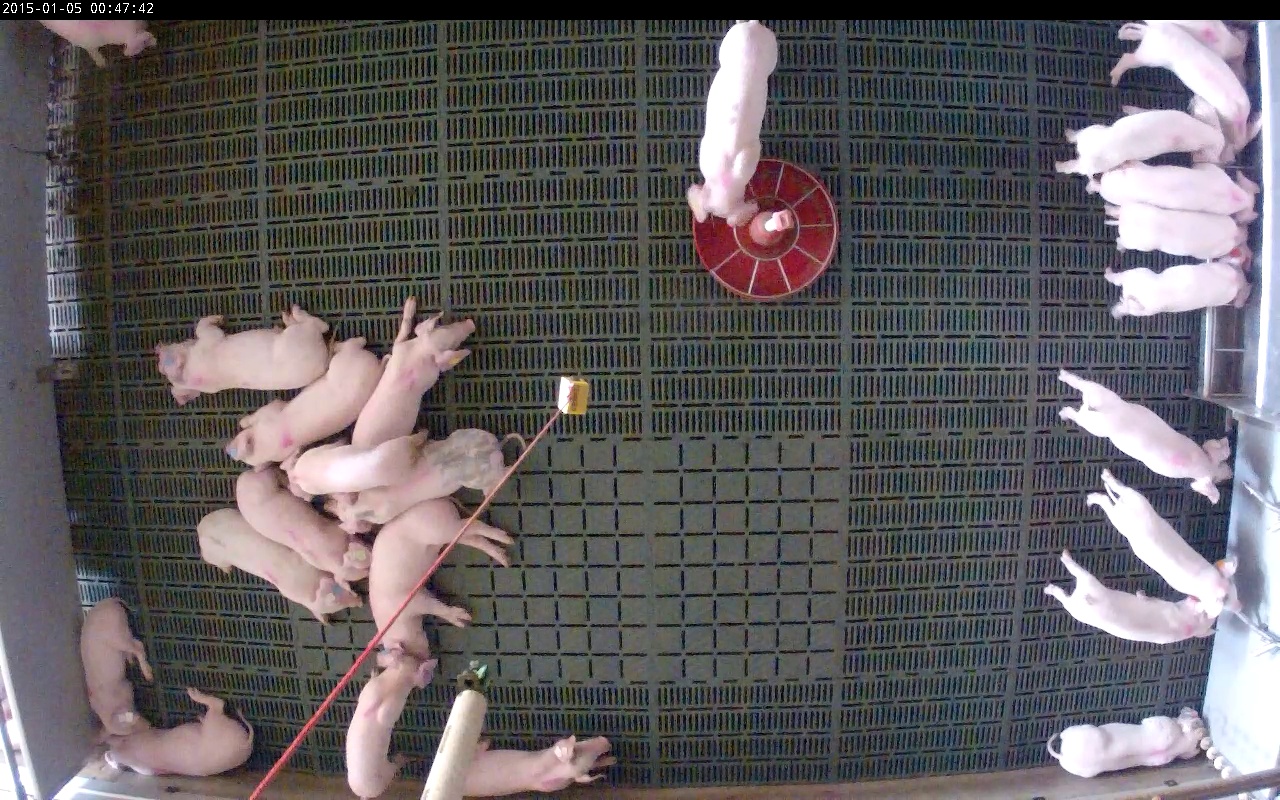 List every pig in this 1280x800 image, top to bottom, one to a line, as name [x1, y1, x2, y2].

pig [686, 20, 778, 227]
pig [43, 22, 158, 72]
pig [1110, 22, 1261, 163]
pig [1168, 22, 1248, 84]
pig [1054, 98, 1225, 180]
pig [1087, 160, 1261, 227]
pig [1105, 203, 1254, 274]
pig [1104, 253, 1251, 319]
pig [351, 295, 477, 445]
pig [153, 302, 339, 405]
pig [224, 339, 391, 472]
pig [1059, 374, 1232, 504]
pig [322, 427, 528, 533]
pig [278, 429, 430, 502]
pig [236, 464, 371, 594]
pig [1086, 470, 1244, 619]
pig [369, 497, 516, 665]
pig [197, 508, 363, 626]
pig [1045, 548, 1218, 643]
pig [80, 598, 152, 744]
pig [346, 647, 439, 799]
pig [103, 687, 255, 776]
pig [1048, 707, 1205, 778]
pig [462, 734, 619, 794]